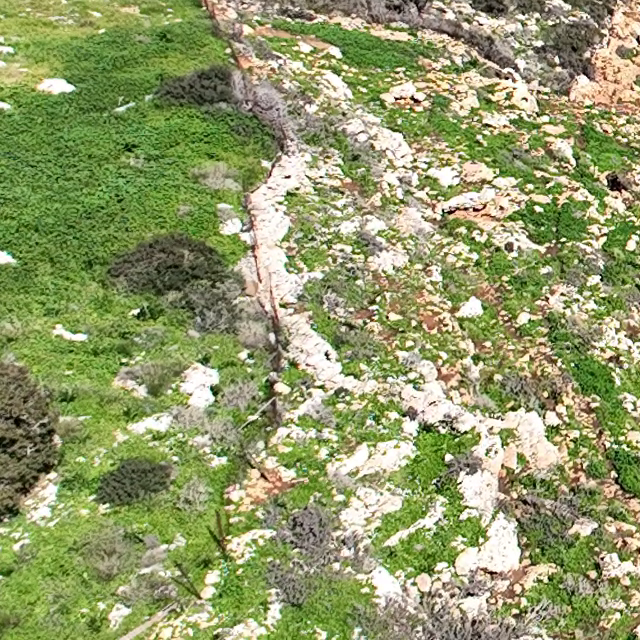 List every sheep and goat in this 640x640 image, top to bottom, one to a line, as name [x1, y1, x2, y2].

None